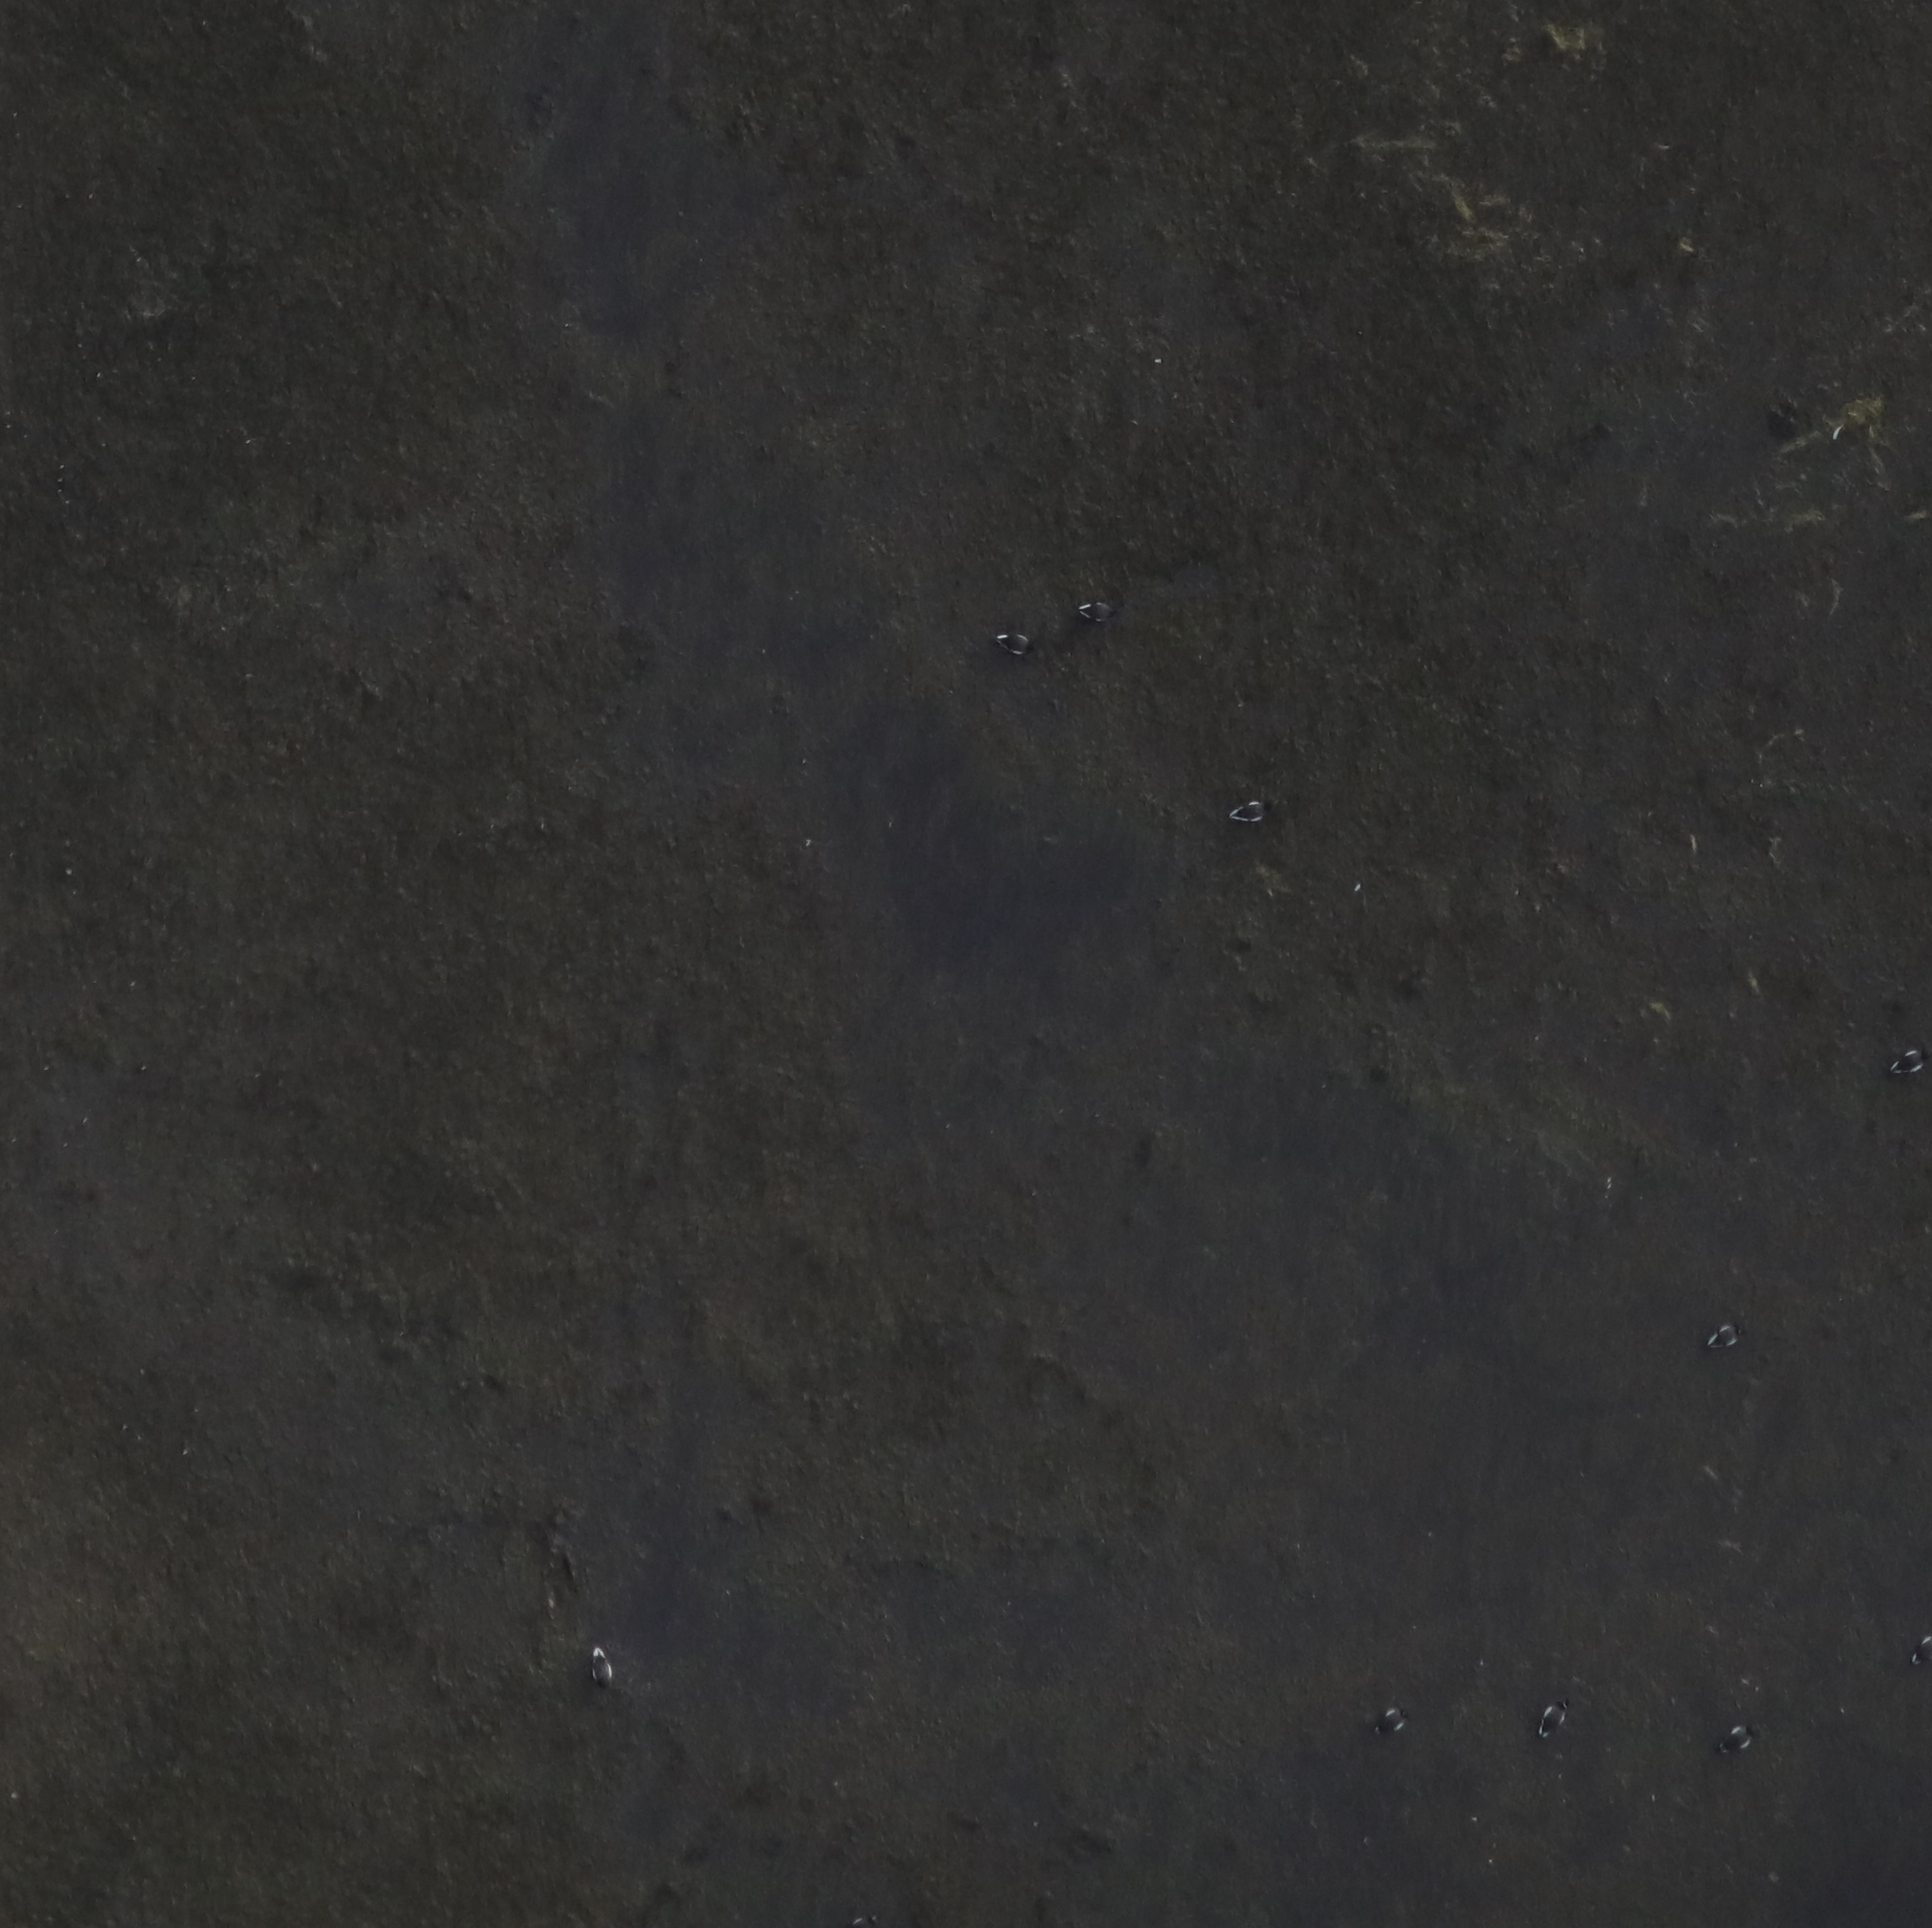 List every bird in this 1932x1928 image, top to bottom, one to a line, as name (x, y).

brant (1098, 611)
brant (1017, 643)
brant (1251, 812)
brant (1910, 1061)
brant (1726, 1335)
brant (1929, 1648)
brant (602, 1669)
brant (1554, 1717)
brant (1394, 1719)
brant (1742, 1736)